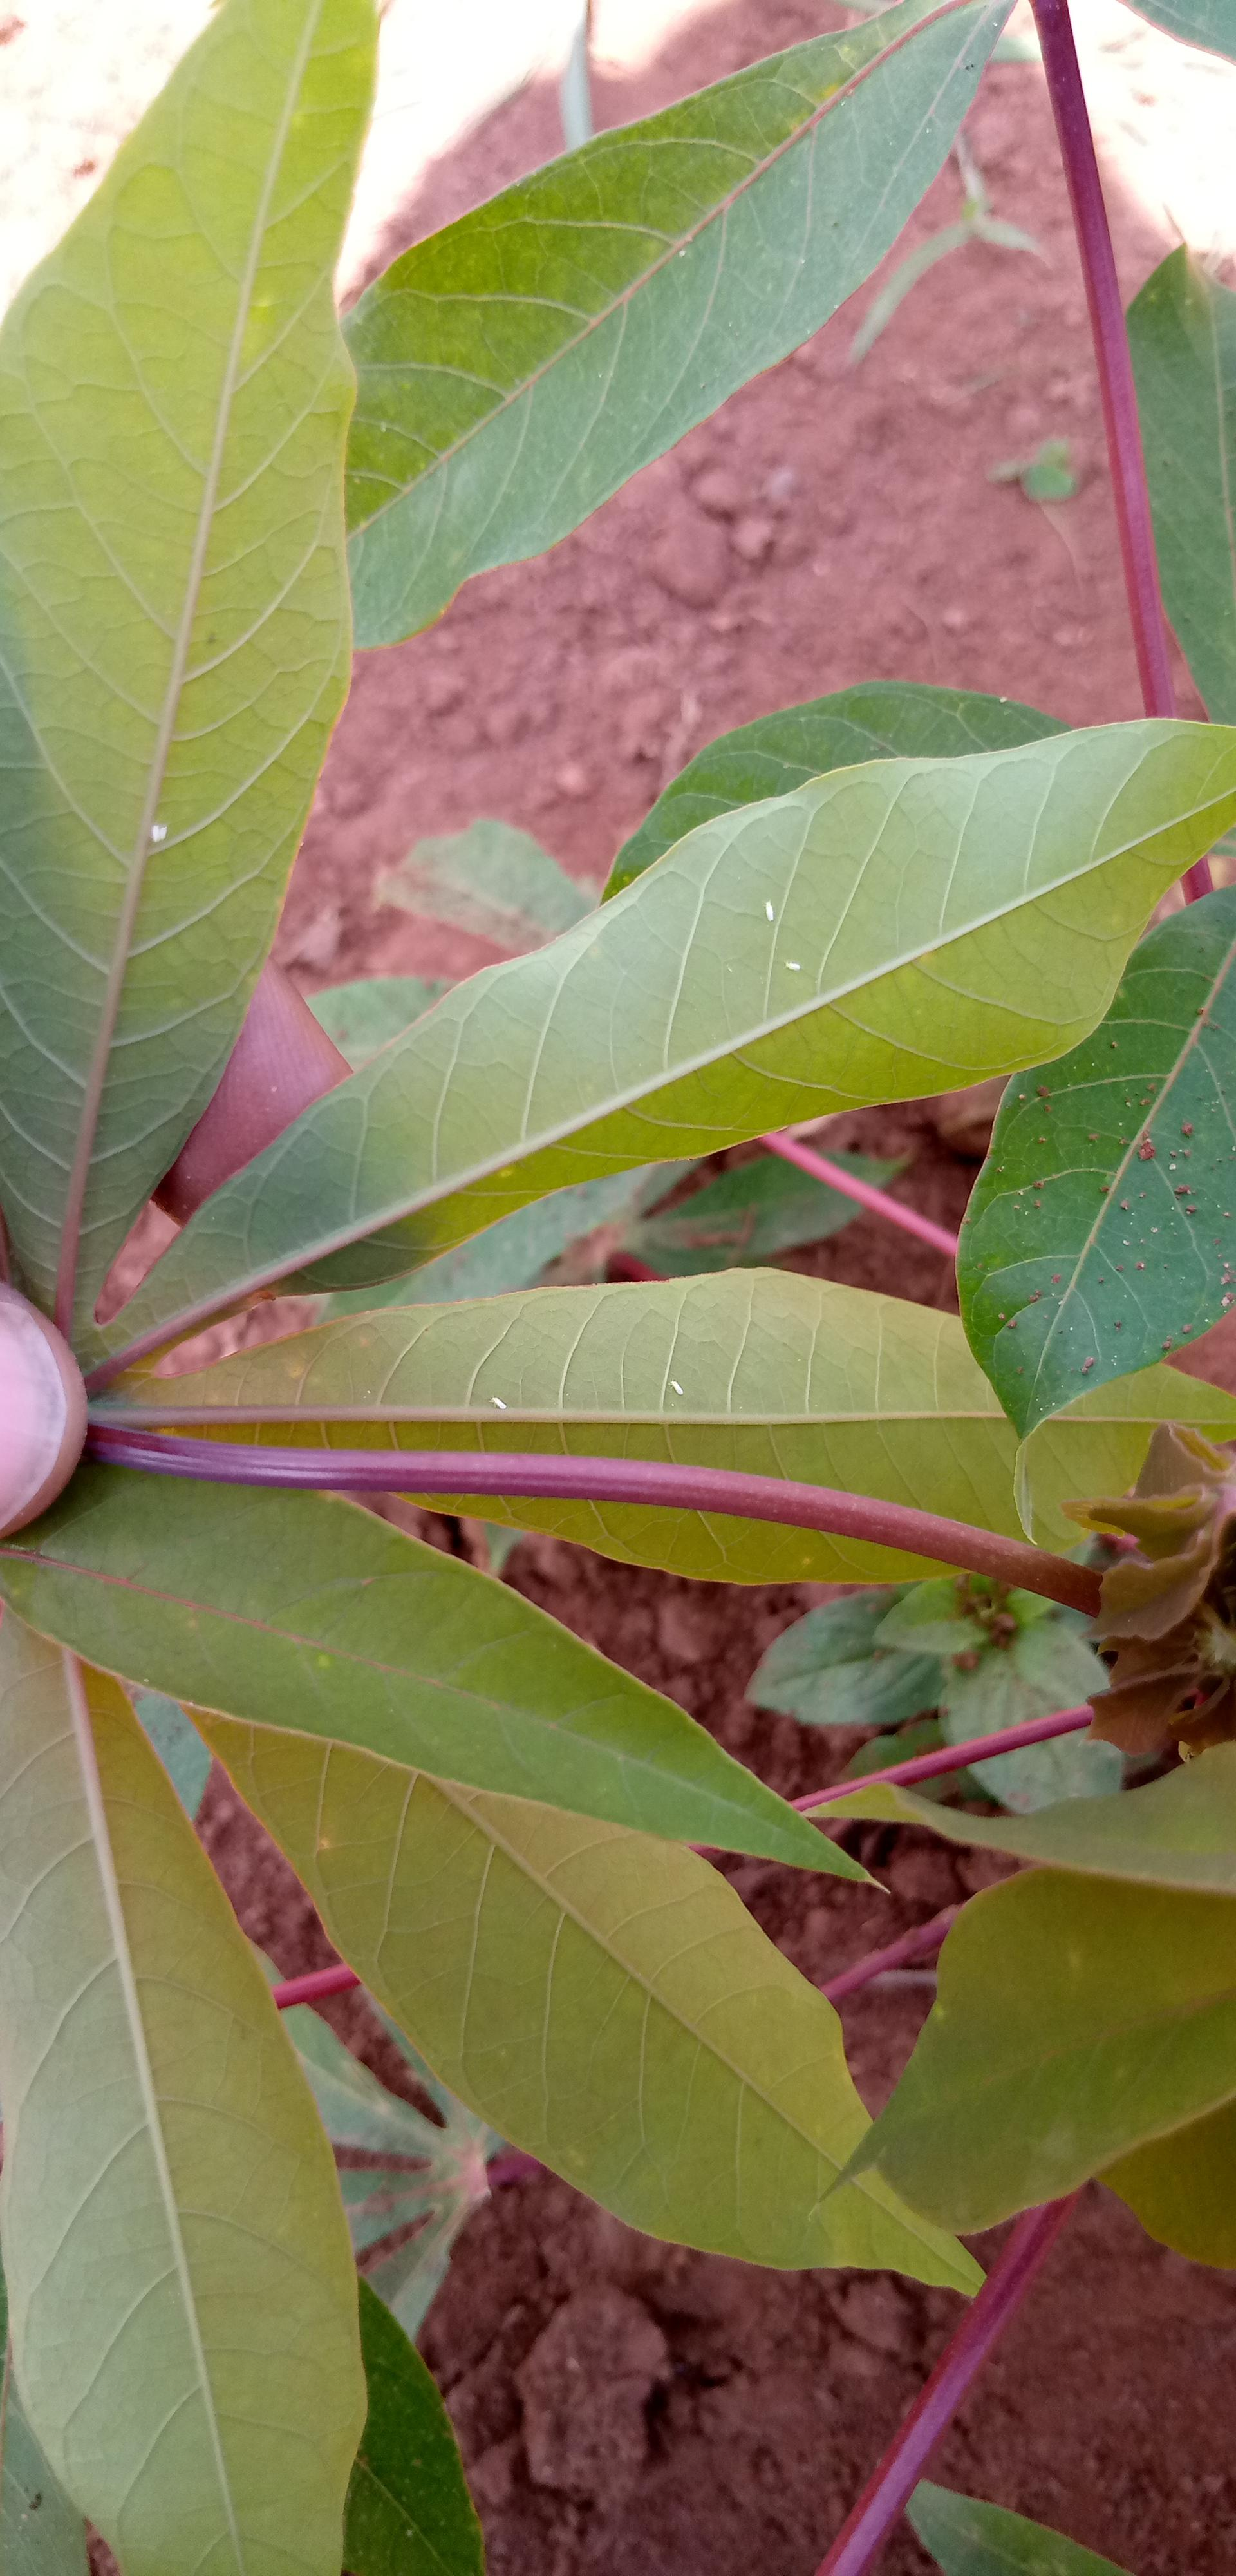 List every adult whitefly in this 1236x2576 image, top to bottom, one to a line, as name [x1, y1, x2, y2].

whitefly [136, 817, 180, 851]
whitefly [746, 895, 784, 932]
whitefly [778, 943, 807, 978]
whitefly [659, 1368, 697, 1408]
whitefly [474, 1387, 516, 1421]